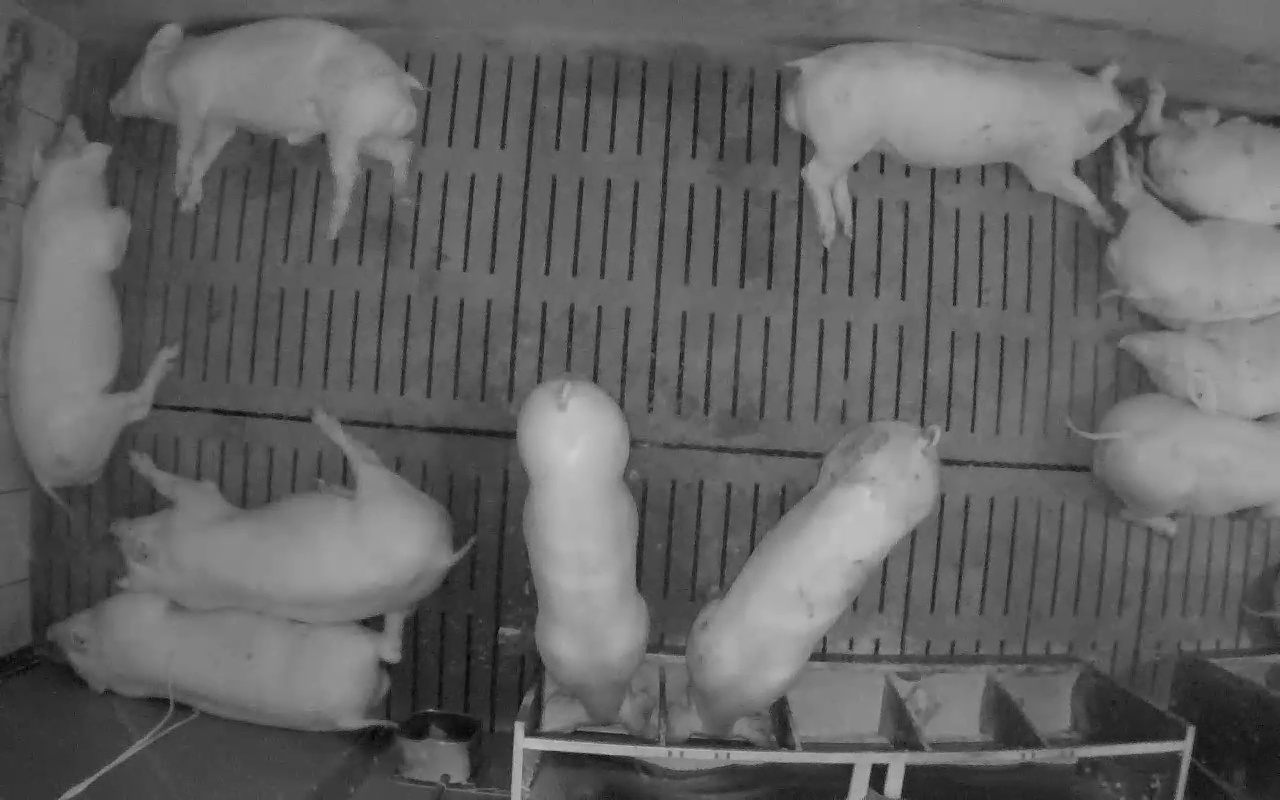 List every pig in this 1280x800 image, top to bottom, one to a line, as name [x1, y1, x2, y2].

pig [109, 17, 432, 241]
pig [782, 42, 1144, 247]
pig [1136, 78, 1276, 226]
pig [5, 113, 182, 509]
pig [1098, 137, 1277, 325]
pig [1115, 320, 1279, 422]
pig [515, 373, 657, 737]
pig [1063, 392, 1278, 533]
pig [108, 405, 479, 624]
pig [666, 422, 945, 745]
pig [48, 589, 414, 733]